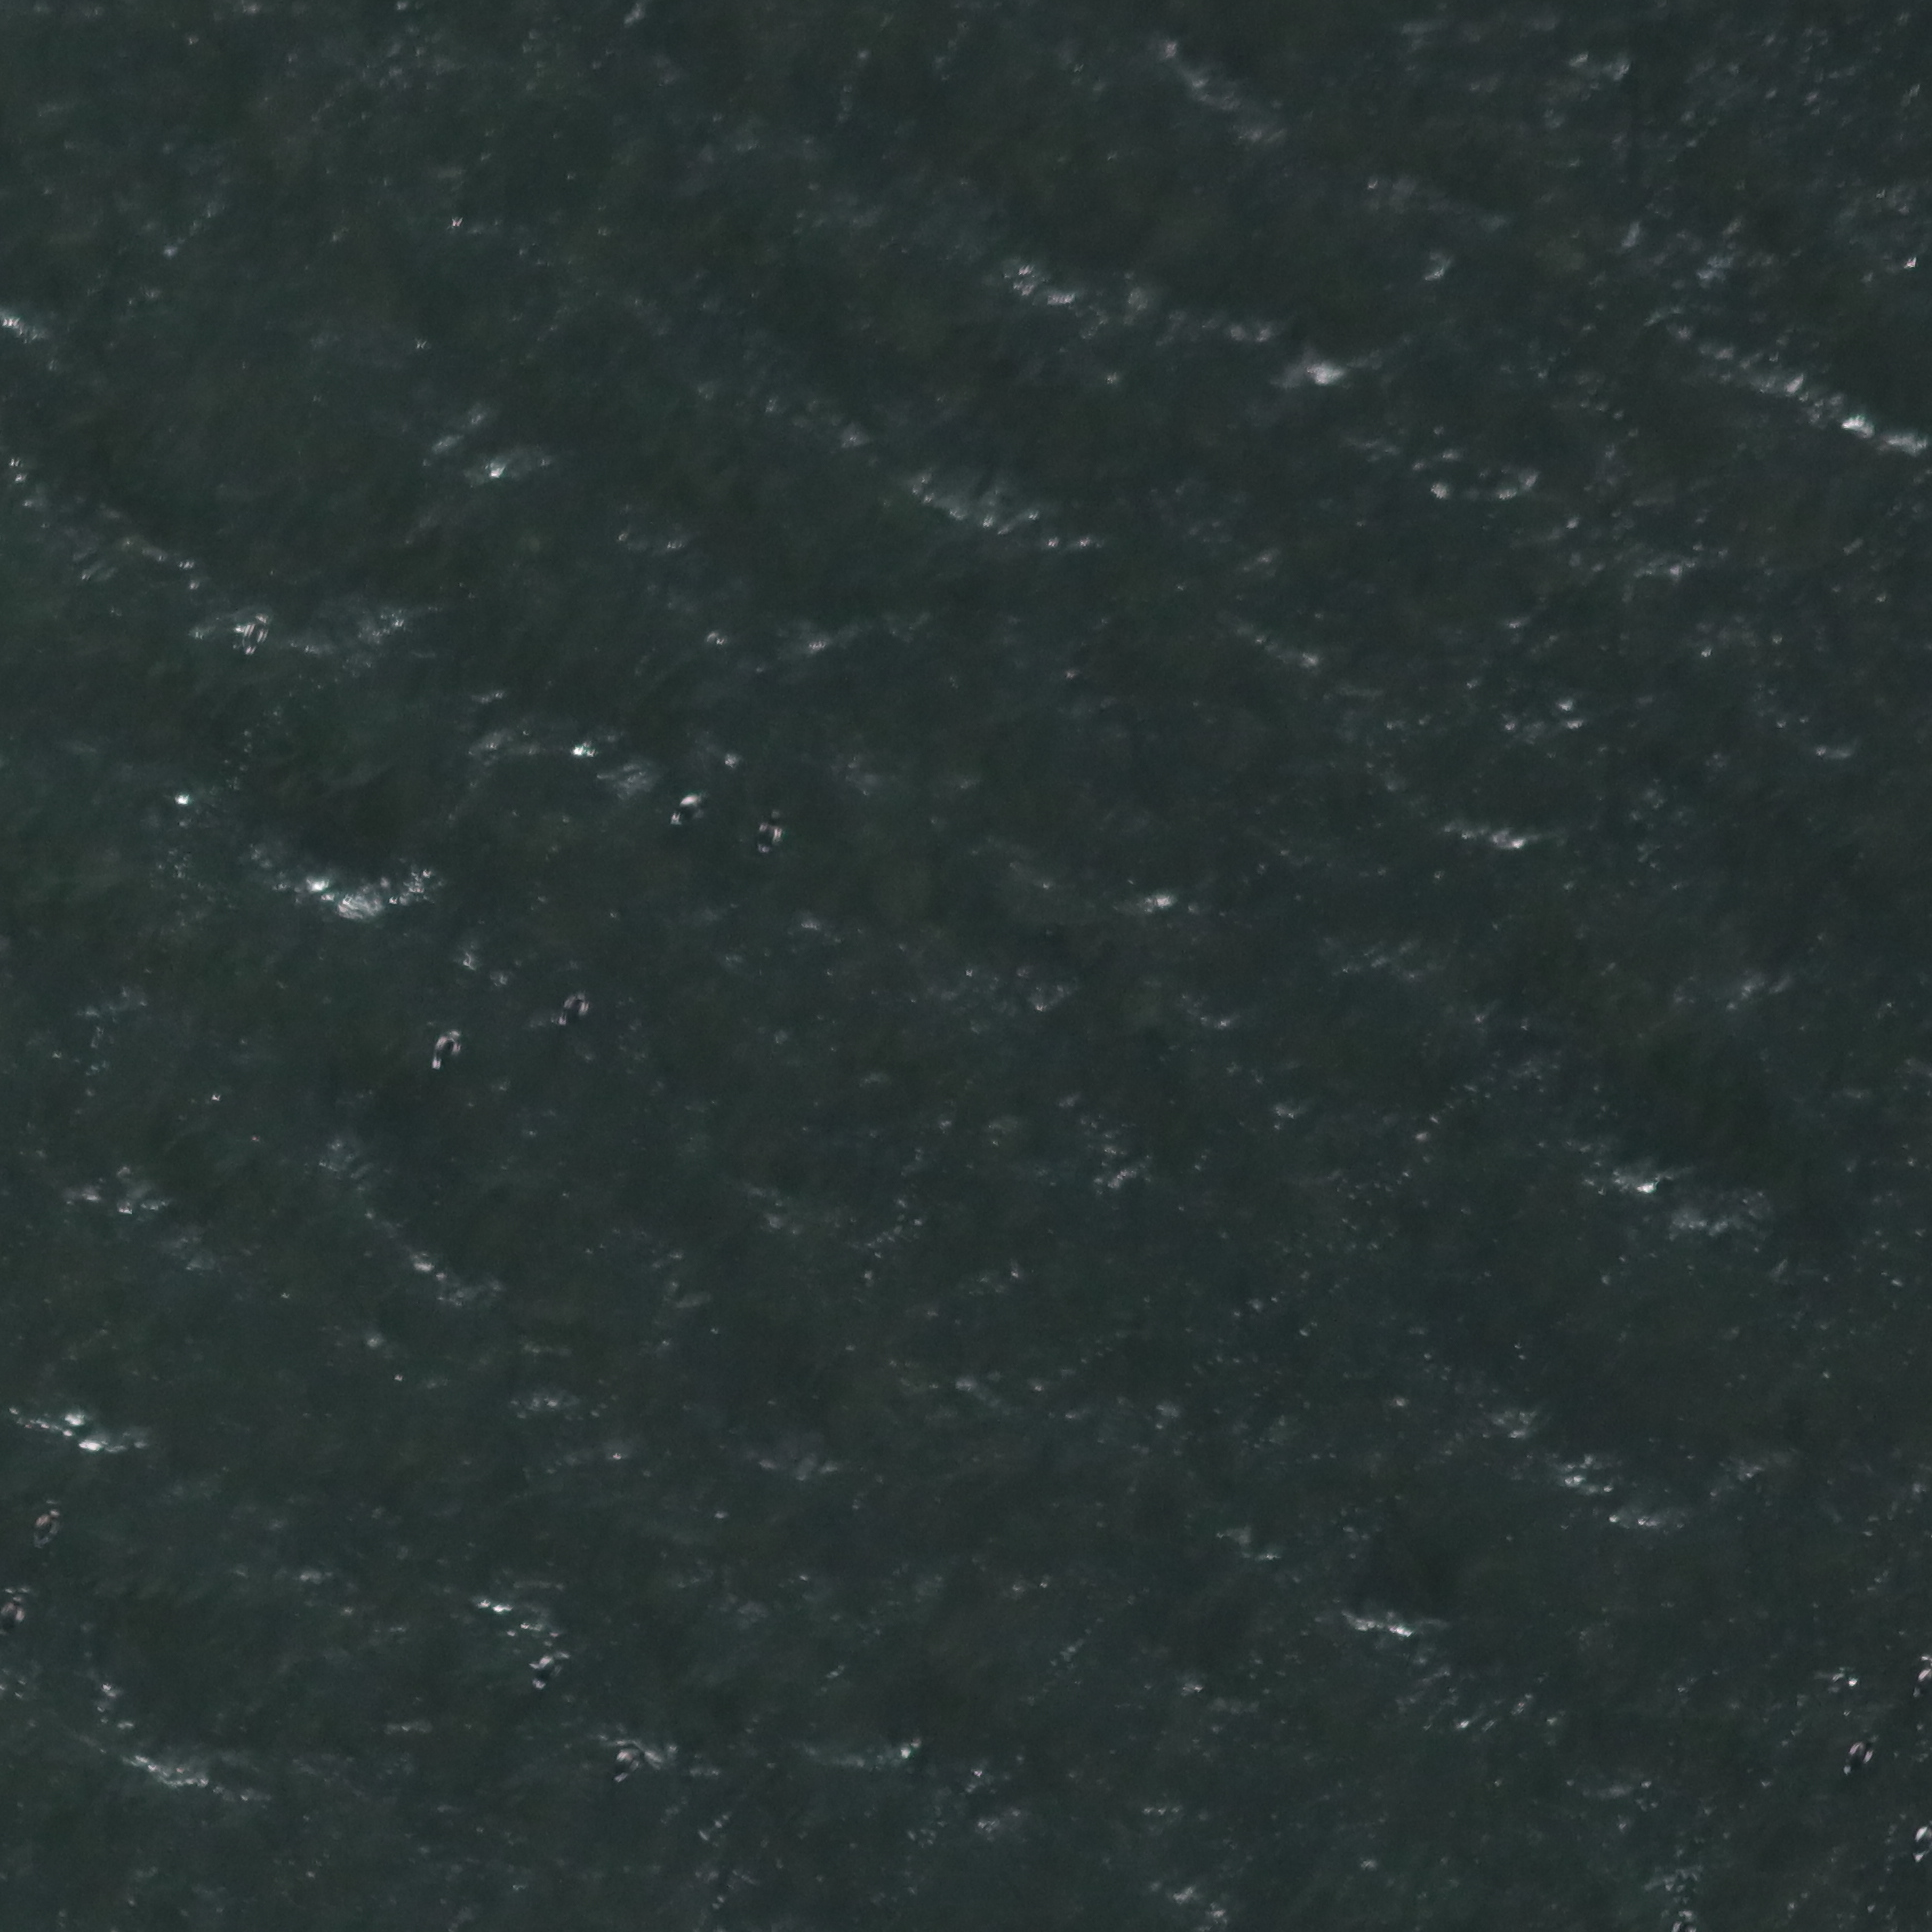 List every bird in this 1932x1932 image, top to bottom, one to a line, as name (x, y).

brant (252, 635)
brant (690, 808)
brant (768, 831)
brant (573, 1010)
brant (447, 1049)
brant (46, 1527)
brant (13, 1617)
brant (541, 1676)
brant (1924, 1680)
brant (1861, 1753)
brant (625, 1765)
brant (1928, 1840)